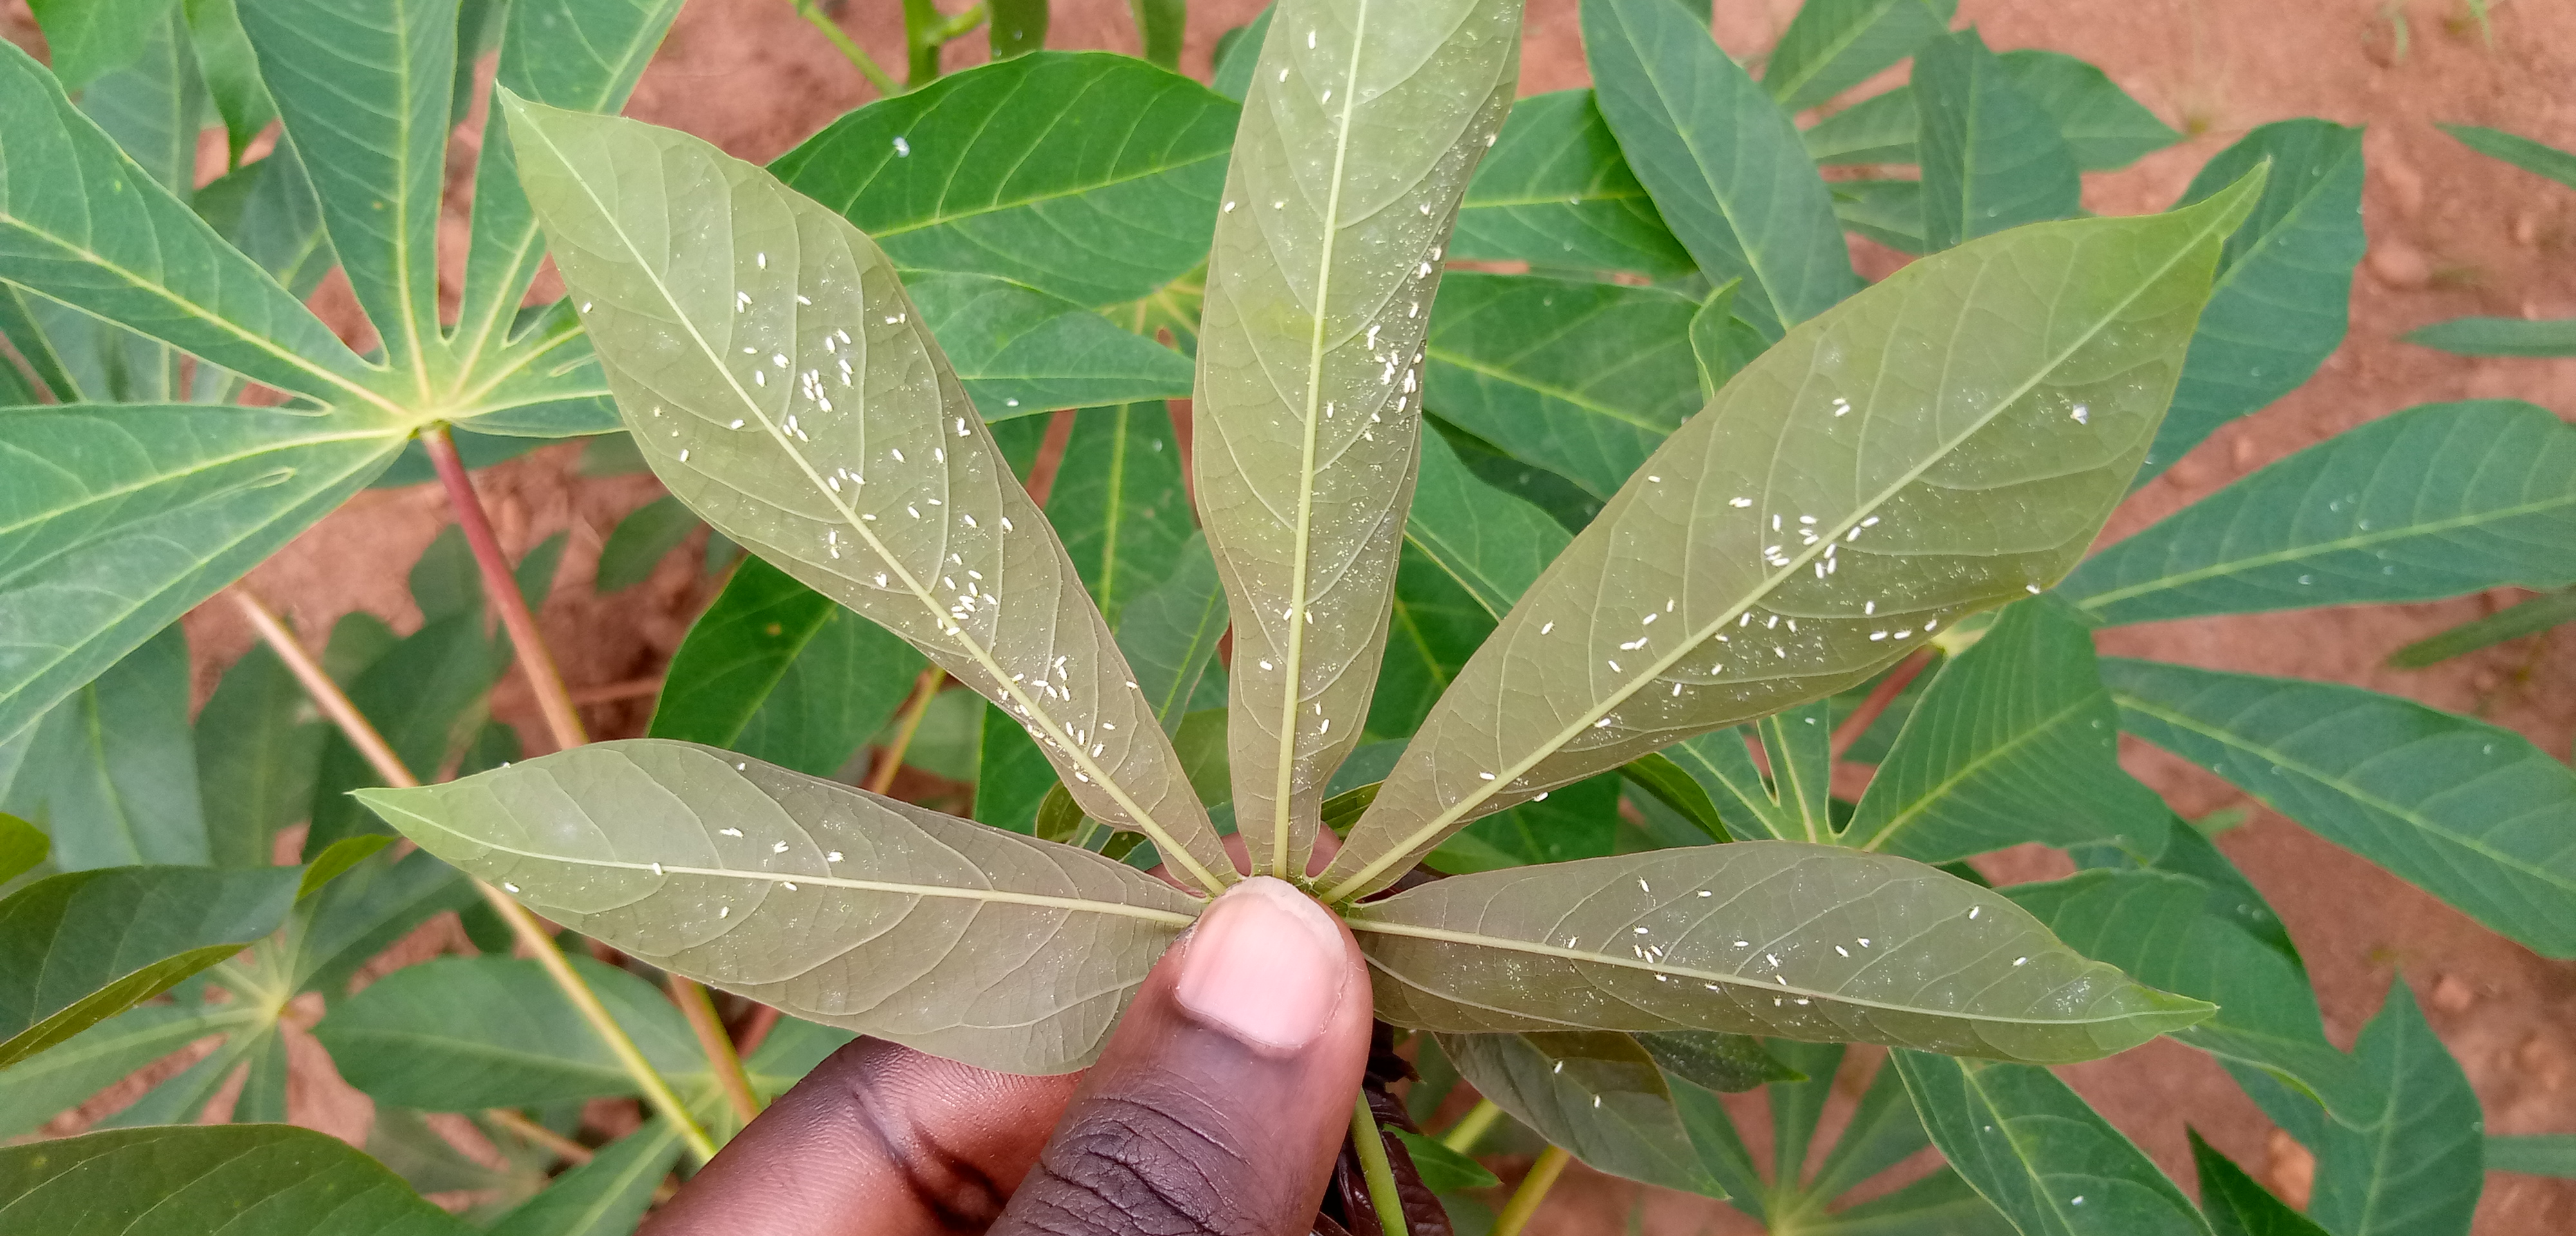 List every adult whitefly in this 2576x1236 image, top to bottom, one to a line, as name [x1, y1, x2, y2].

whitefly [1306, 22, 1321, 51]
whitefly [1272, 66, 1289, 86]
whitefly [1320, 85, 1340, 109]
whitefly [1480, 127, 1498, 152]
whitefly [1218, 193, 1236, 216]
whitefly [1421, 201, 1435, 220]
whitefly [1429, 244, 1447, 265]
whitefly [754, 246, 773, 273]
whitefly [1416, 261, 1432, 280]
whitefly [574, 282, 595, 316]
whitefly [735, 287, 752, 306]
whitefly [795, 287, 814, 308]
whitefly [732, 296, 754, 315]
whitefly [1408, 296, 1425, 321]
whitefly [897, 306, 913, 327]
whitefly [880, 313, 898, 330]
whitefly [1361, 323, 1387, 339]
whitefly [833, 324, 854, 347]
whitefly [816, 328, 840, 353]
whitefly [1358, 330, 1379, 357]
whitefly [741, 339, 757, 360]
whitefly [1387, 344, 1407, 370]
whitefly [772, 348, 794, 372]
whitefly [1408, 350, 1426, 369]
whitefly [835, 353, 855, 377]
whitefly [1376, 357, 1396, 388]
whitefly [1401, 362, 1416, 386]
whitefly [810, 365, 824, 389]
whitefly [752, 370, 765, 389]
whitefly [837, 370, 853, 391]
whitefly [795, 372, 817, 394]
whitefly [1395, 375, 1424, 397]
whitefly [801, 386, 819, 407]
whitefly [811, 386, 829, 402]
whitefly [1832, 390, 1846, 409]
whitefly [1388, 396, 1410, 416]
whitefly [1315, 397, 1336, 420]
whitefly [815, 400, 836, 419]
whitefly [649, 402, 665, 417]
whitefly [2066, 402, 2088, 426]
whitefly [1832, 404, 1853, 420]
whitefly [1362, 406, 1381, 429]
whitefly [949, 409, 978, 442]
whitefly [785, 412, 802, 433]
whitefly [727, 413, 753, 433]
whitefly [777, 424, 794, 445]
whitefly [669, 426, 683, 443]
whitefly [791, 427, 810, 447]
whitefly [1356, 427, 1374, 453]
whitefly [890, 442, 905, 464]
whitefly [932, 445, 952, 468]
whitefly [678, 447, 692, 467]
whitefly [836, 459, 849, 485]
whitefly [1647, 469, 1664, 490]
whitefly [850, 471, 867, 491]
whitefly [824, 477, 843, 498]
whitefly [1722, 492, 1752, 514]
whitefly [923, 493, 945, 510]
whitefly [901, 495, 923, 523]
whitefly [860, 508, 880, 529]
whitefly [1765, 508, 1786, 537]
whitefly [961, 510, 978, 536]
whitefly [1794, 510, 1821, 527]
whitefly [1862, 512, 1886, 536]
whitefly [994, 514, 1023, 532]
whitefly [1788, 523, 1815, 539]
whitefly [824, 525, 841, 545]
whitefly [1844, 525, 1862, 550]
whitefly [1800, 527, 1822, 545]
whitefly [1761, 538, 1788, 574]
whitefly [1817, 539, 1836, 562]
whitefly [828, 547, 849, 565]
whitefly [945, 549, 967, 567]
whitefly [1824, 550, 1846, 579]
whitefly [1804, 555, 1833, 583]
whitefly [967, 561, 986, 585]
whitefly [867, 574, 893, 592]
whitefly [963, 576, 981, 599]
whitefly [939, 576, 960, 596]
whitefly [2022, 578, 2055, 598]
whitefly [984, 592, 1005, 610]
whitefly [1661, 592, 1678, 614]
whitefly [1858, 592, 1875, 623]
whitefly [958, 593, 980, 614]
whitefly [1735, 601, 1756, 632]
whitefly [1280, 601, 1296, 625]
whitefly [945, 603, 974, 628]
whitefly [1639, 604, 1662, 625]
whitefly [1301, 605, 1318, 631]
whitefly [1785, 609, 1798, 639]
whitefly [1760, 610, 1778, 639]
whitefly [1917, 611, 1944, 633]
whitefly [933, 613, 947, 633]
whitefly [1537, 615, 1557, 635]
whitefly [1866, 619, 1888, 651]
whitefly [944, 621, 963, 644]
whitefly [1893, 623, 1915, 641]
whitefly [1714, 624, 1728, 648]
whitefly [1627, 632, 1651, 657]
whitefly [1609, 633, 1640, 660]
whitefly [1770, 638, 1787, 665]
whitefly [1049, 652, 1069, 671]
whitefly [1255, 655, 1283, 682]
whitefly [1705, 658, 1723, 679]
whitefly [1603, 660, 1622, 682]
whitefly [1052, 664, 1070, 687]
whitefly [1005, 668, 1028, 686]
whitefly [1027, 673, 1051, 695]
whitefly [1665, 674, 1687, 704]
whitefly [1122, 675, 1141, 696]
whitefly [1046, 679, 1060, 704]
whitefly [1056, 681, 1075, 705]
whitefly [989, 682, 1012, 702]
whitefly [1313, 697, 1334, 720]
whitefly [1015, 701, 1033, 716]
whitefly [1587, 709, 1611, 735]
whitefly [1318, 715, 1336, 741]
whitefly [1102, 717, 1117, 739]
whitefly [1065, 721, 1079, 740]
whitefly [1023, 724, 1044, 745]
whitefly [1072, 726, 1087, 750]
whitefly [1040, 733, 1061, 754]
whitefly [1089, 738, 1108, 760]
whitefly [1477, 760, 1497, 791]
whitefly [1070, 769, 1092, 786]
whitefly [1528, 787, 1550, 807]
whitefly [710, 817, 748, 847]
whitefly [773, 830, 794, 864]
whitefly [819, 841, 848, 878]
whitefly [634, 845, 664, 884]
whitefly [1636, 871, 1653, 893]
whitefly [495, 877, 527, 904]
whitefly [772, 881, 804, 904]
whitefly [1696, 883, 1716, 906]
whitefly [713, 900, 739, 926]
whitefly [1965, 901, 1982, 928]
whitefly [1631, 922, 1654, 939]
whitefly [1559, 930, 1584, 953]
whitefly [1855, 932, 1872, 957]
whitefly [1649, 934, 1666, 957]
whitefly [1723, 935, 1752, 957]
whitefly [1834, 940, 1850, 966]
whitefly [1630, 941, 1643, 957]
whitefly [1640, 946, 1656, 964]
whitefly [2012, 949, 2031, 973]
whitefly [1763, 951, 1780, 970]
whitefly [1645, 967, 1667, 986]
whitefly [1767, 968, 1790, 987]
whitefly [1703, 978, 1720, 992]
whitefly [1772, 992, 1785, 1010]
whitefly [1791, 994, 1808, 1013]